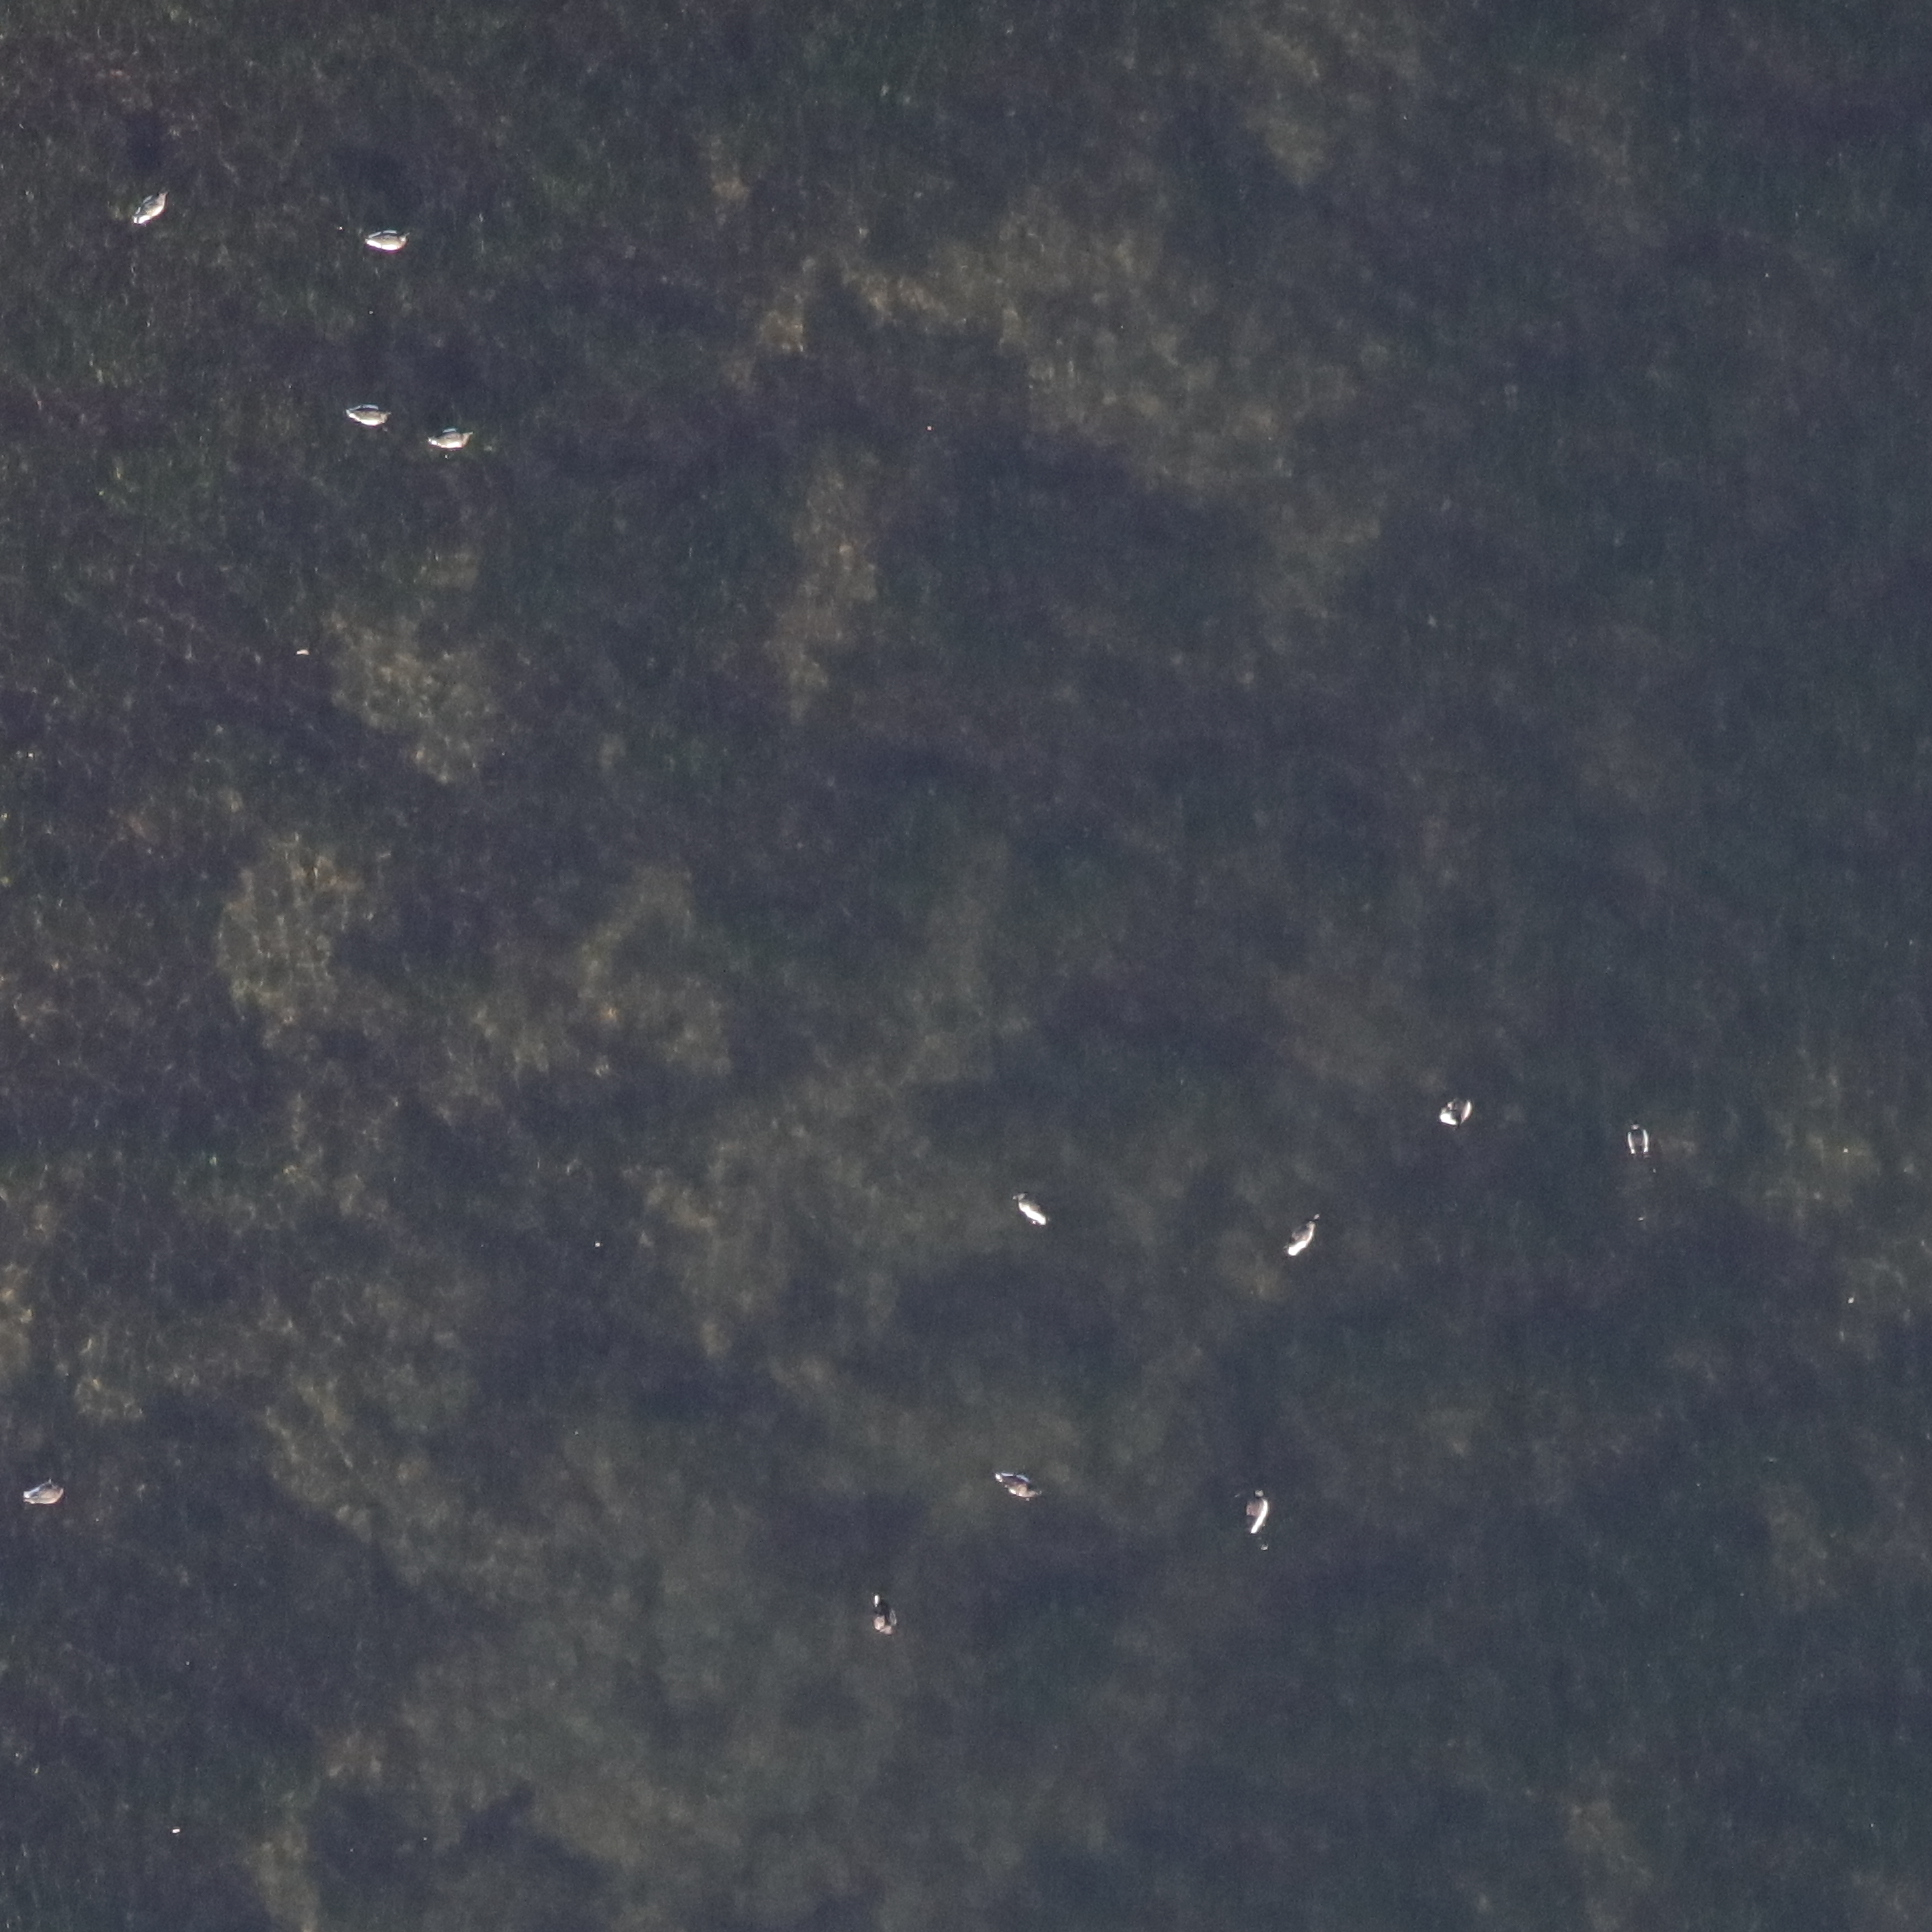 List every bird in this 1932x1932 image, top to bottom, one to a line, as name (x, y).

brant (149, 209)
brant (384, 240)
brant (365, 415)
brant (450, 433)
brant (1458, 1110)
brant (1637, 1141)
brant (1033, 1206)
brant (1299, 1239)
brant (1018, 1487)
brant (44, 1496)
brant (1255, 1512)
brant (884, 1616)